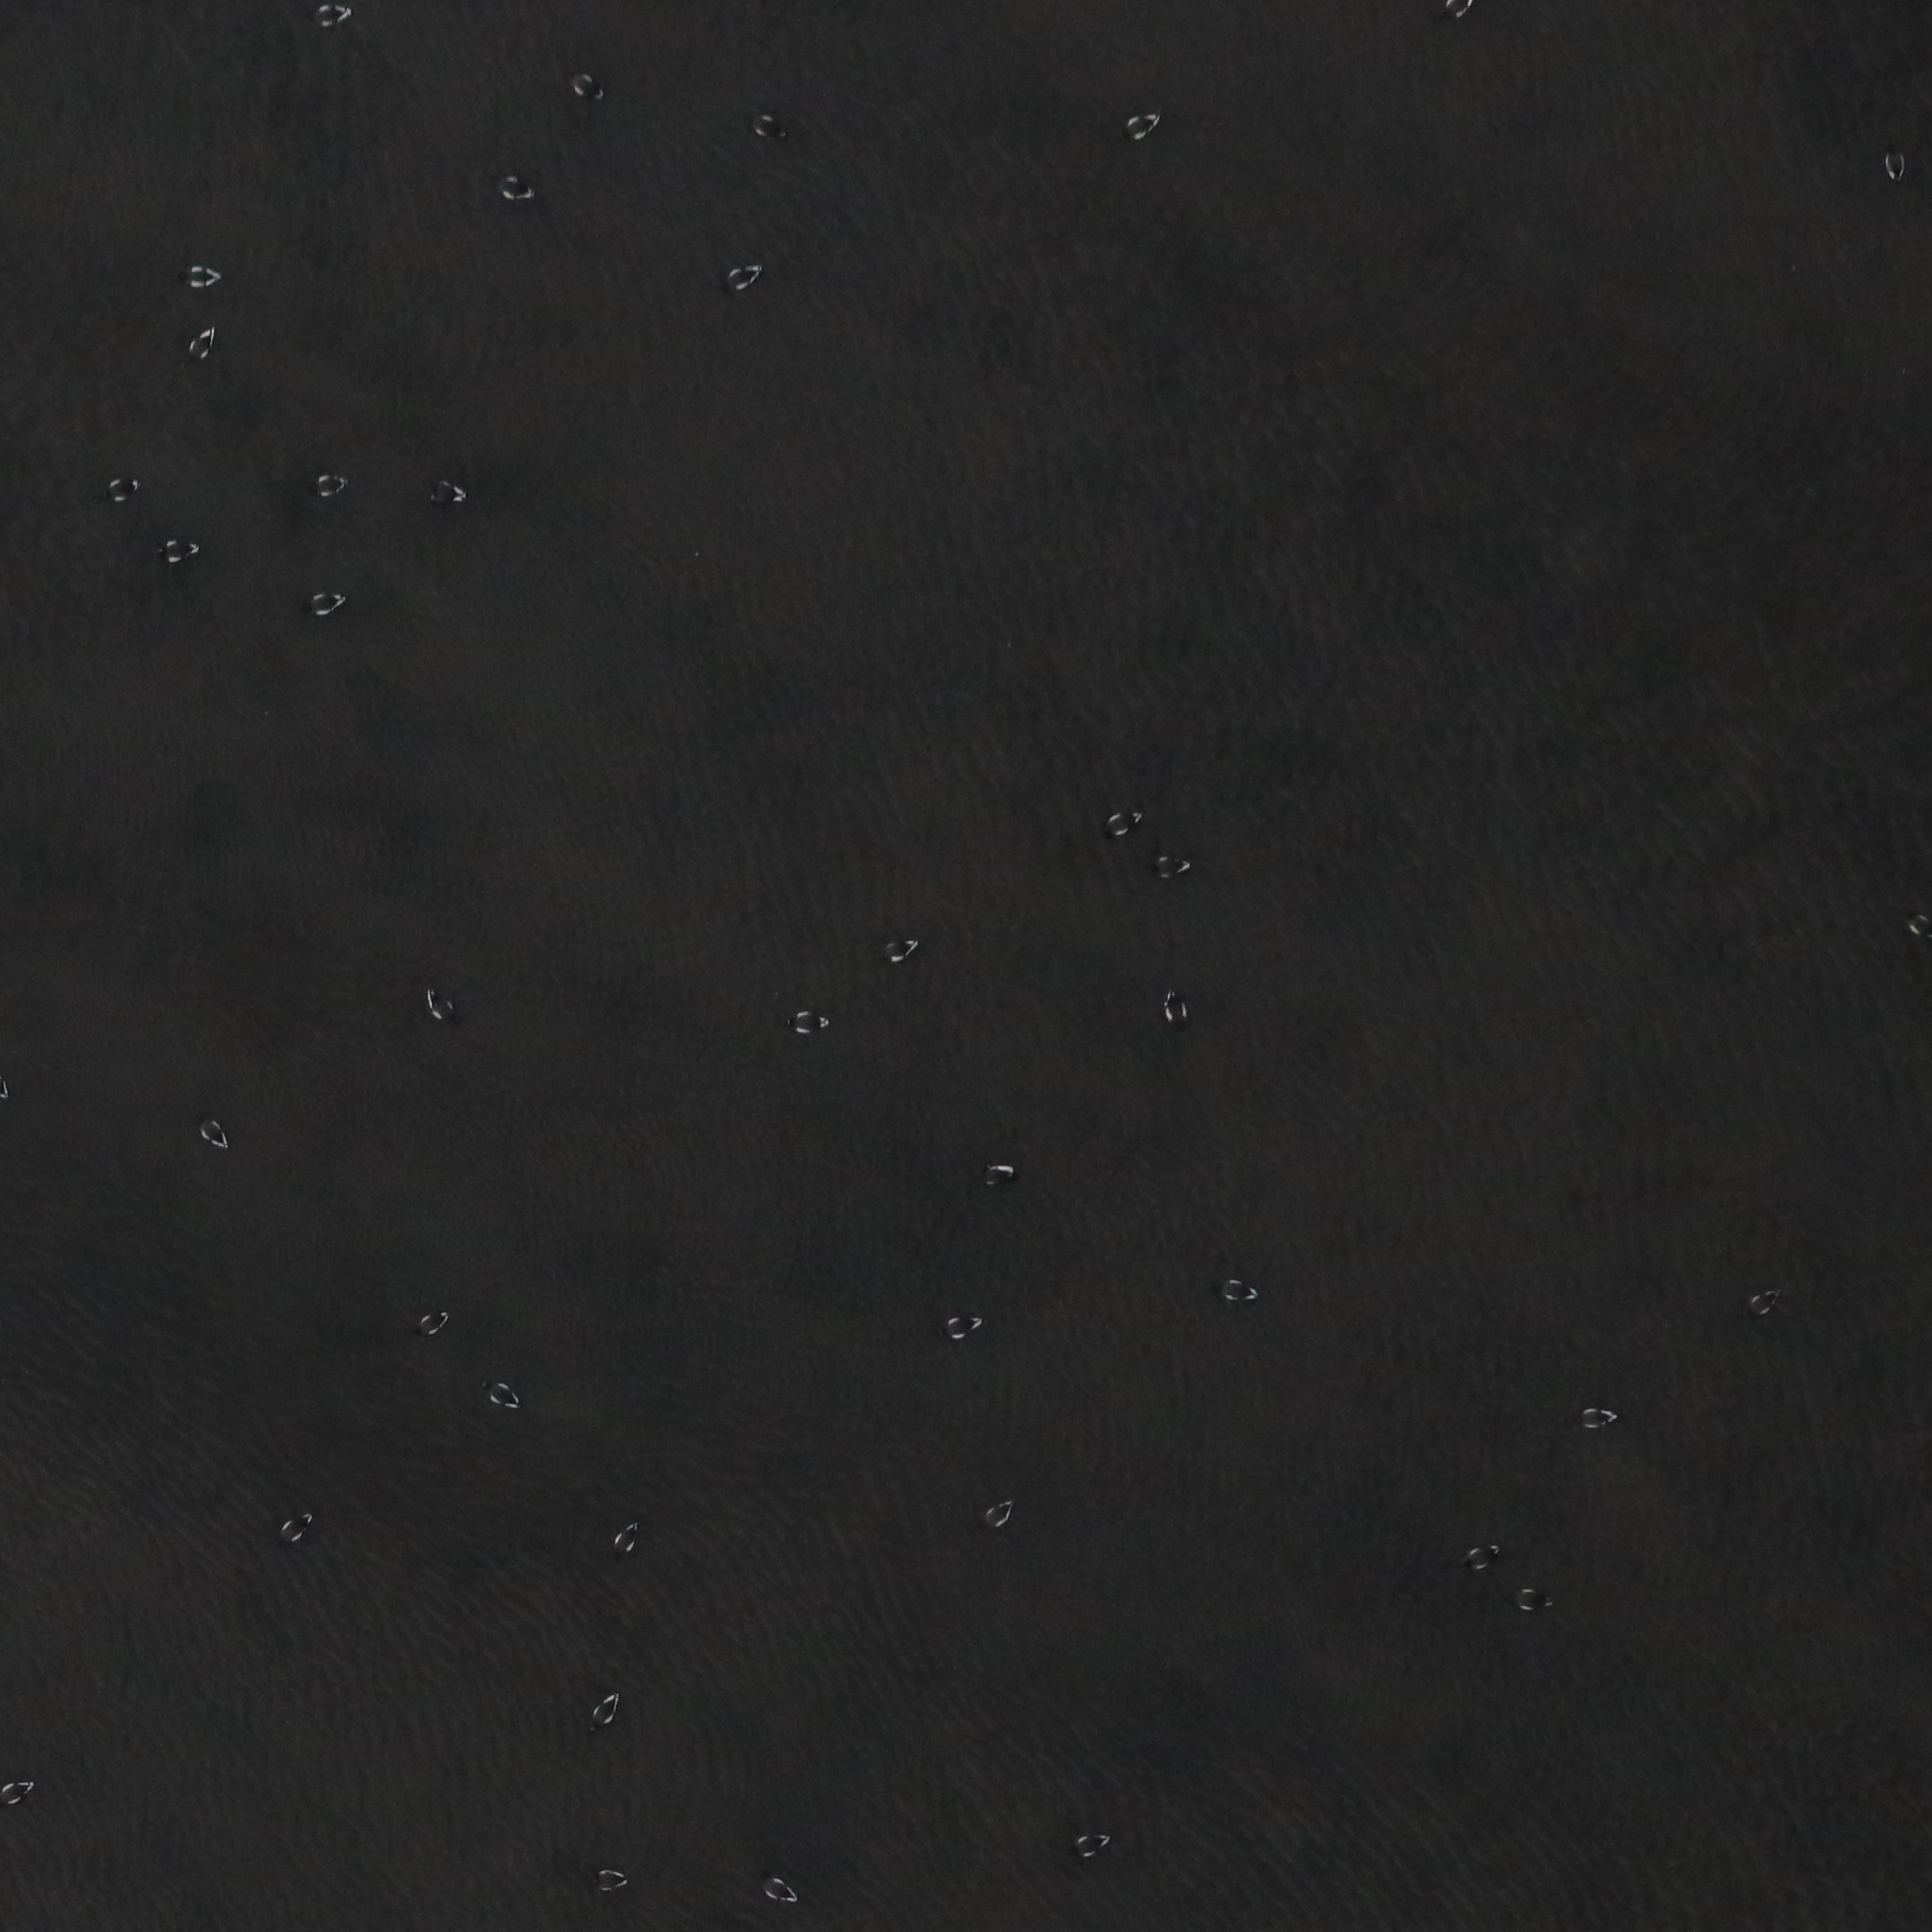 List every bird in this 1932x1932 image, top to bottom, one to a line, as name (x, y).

brant (1457, 3)
brant (331, 13)
brant (586, 84)
brant (766, 125)
brant (1141, 127)
brant (1894, 162)
brant (515, 188)
brant (199, 276)
brant (741, 277)
brant (200, 344)
brant (329, 483)
brant (123, 486)
brant (449, 491)
brant (179, 551)
brant (323, 602)
brant (1121, 822)
brant (1171, 865)
brant (1924, 924)
brant (900, 950)
brant (441, 1007)
brant (1176, 1008)
brant (805, 1020)
brant (213, 1133)
brant (999, 1176)
brant (1237, 1291)
brant (1763, 1305)
brant (431, 1324)
brant (960, 1328)
brant (503, 1397)
brant (1595, 1419)
brant (997, 1517)
brant (295, 1529)
brant (626, 1541)
brant (1481, 1558)
brant (1530, 1602)
brant (604, 1713)
brant (13, 1794)
brant (1089, 1846)
brant (609, 1881)
brant (778, 1890)